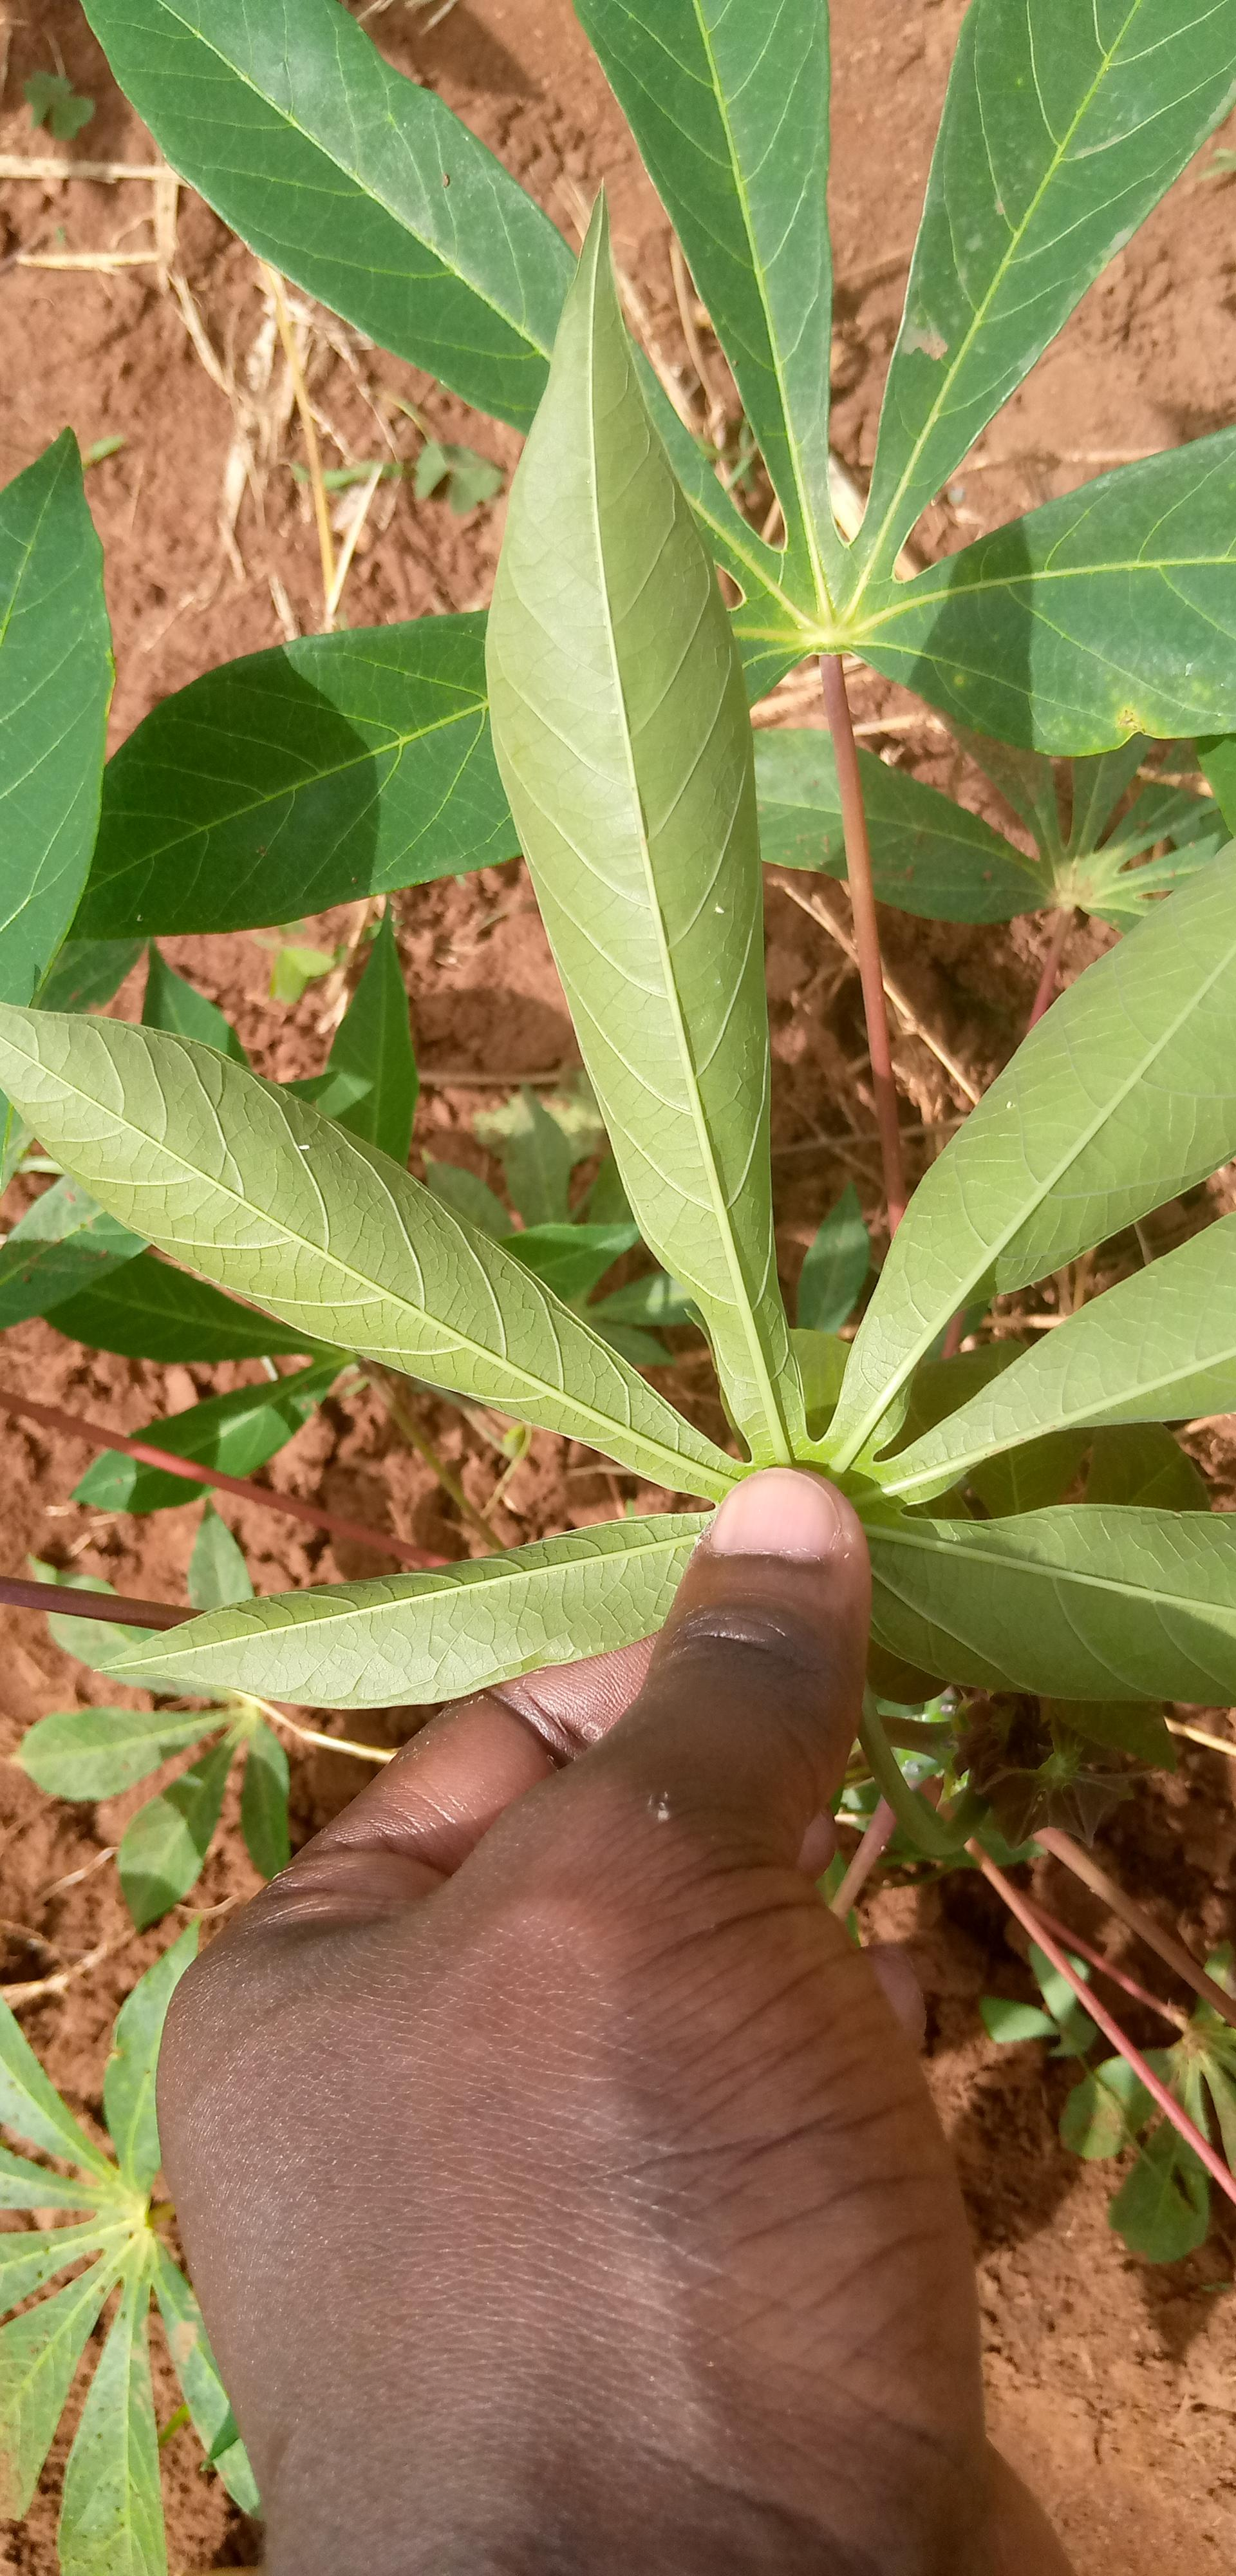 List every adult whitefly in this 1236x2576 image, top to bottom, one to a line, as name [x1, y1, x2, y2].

whitefly [713, 903, 727, 917]
whitefly [1004, 1099, 1015, 1112]
whitefly [297, 1142, 312, 1153]